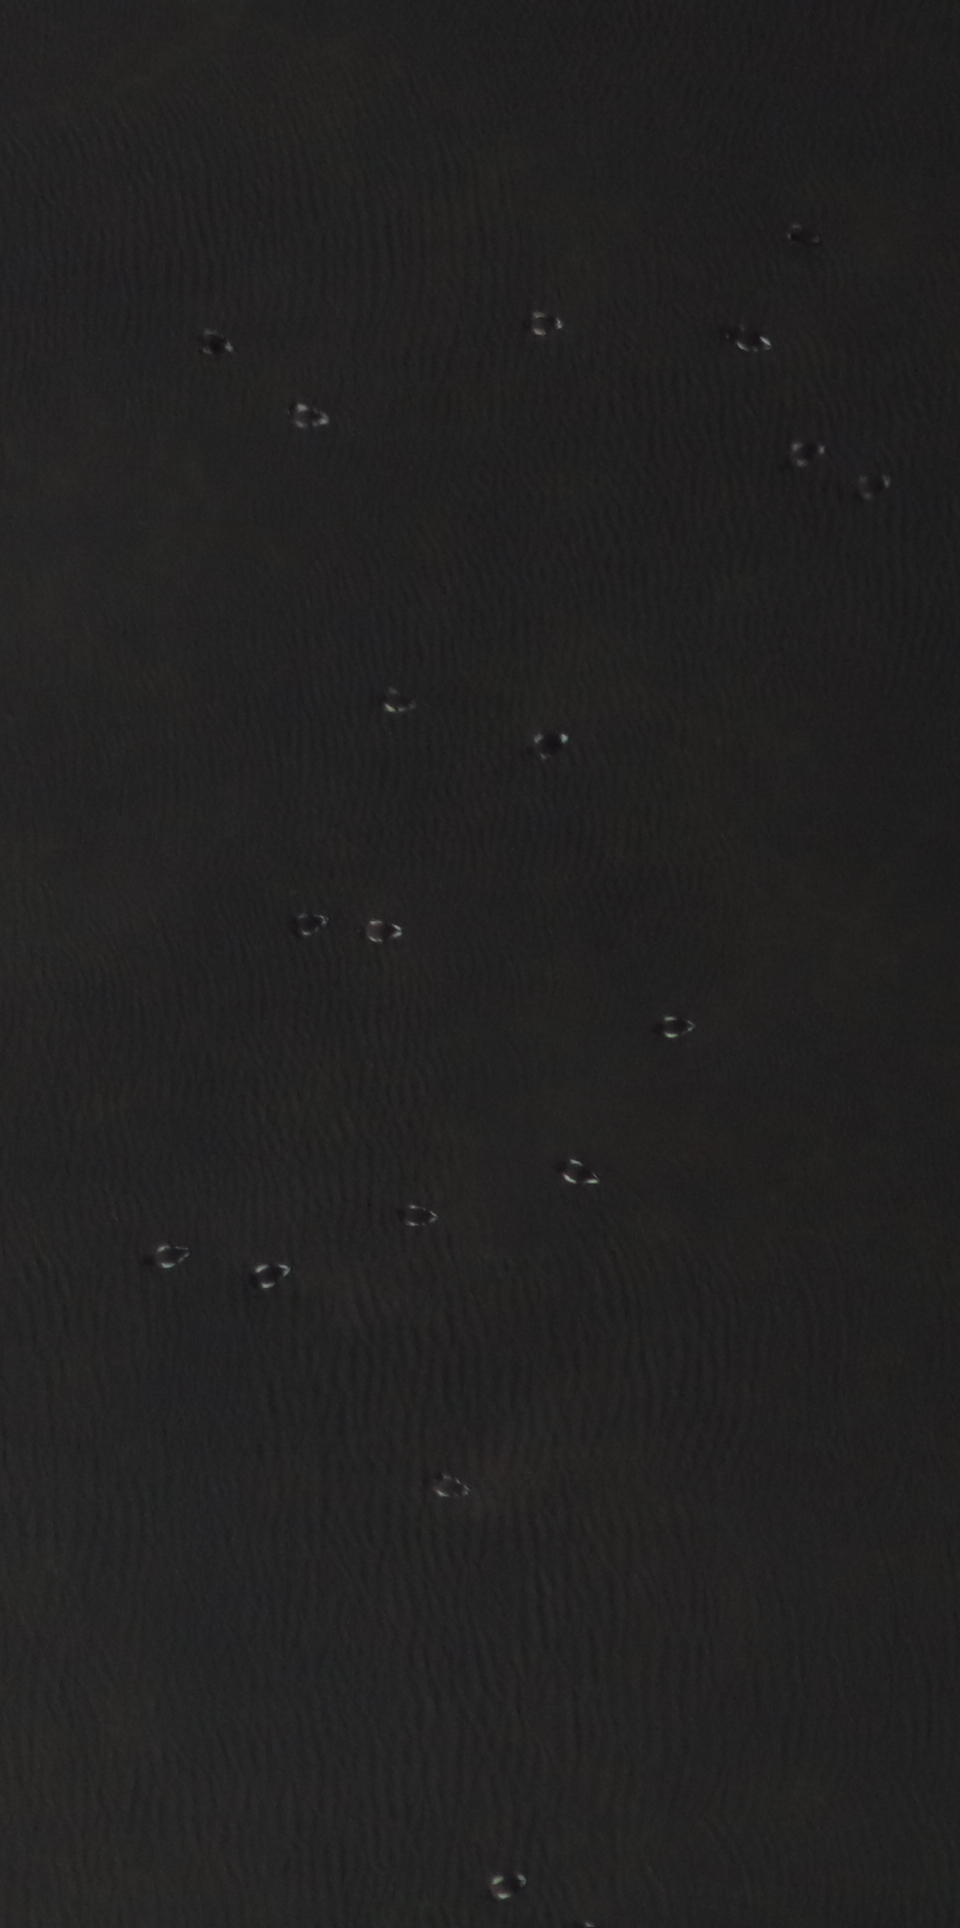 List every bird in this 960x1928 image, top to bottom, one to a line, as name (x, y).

brant (805, 236)
brant (543, 324)
brant (755, 342)
brant (216, 343)
brant (308, 417)
brant (810, 454)
brant (874, 488)
brant (402, 703)
brant (545, 743)
brant (307, 922)
brant (378, 931)
brant (676, 1026)
brant (576, 1172)
brant (418, 1214)
brant (167, 1255)
brant (270, 1274)
brant (446, 1486)
brant (505, 1886)